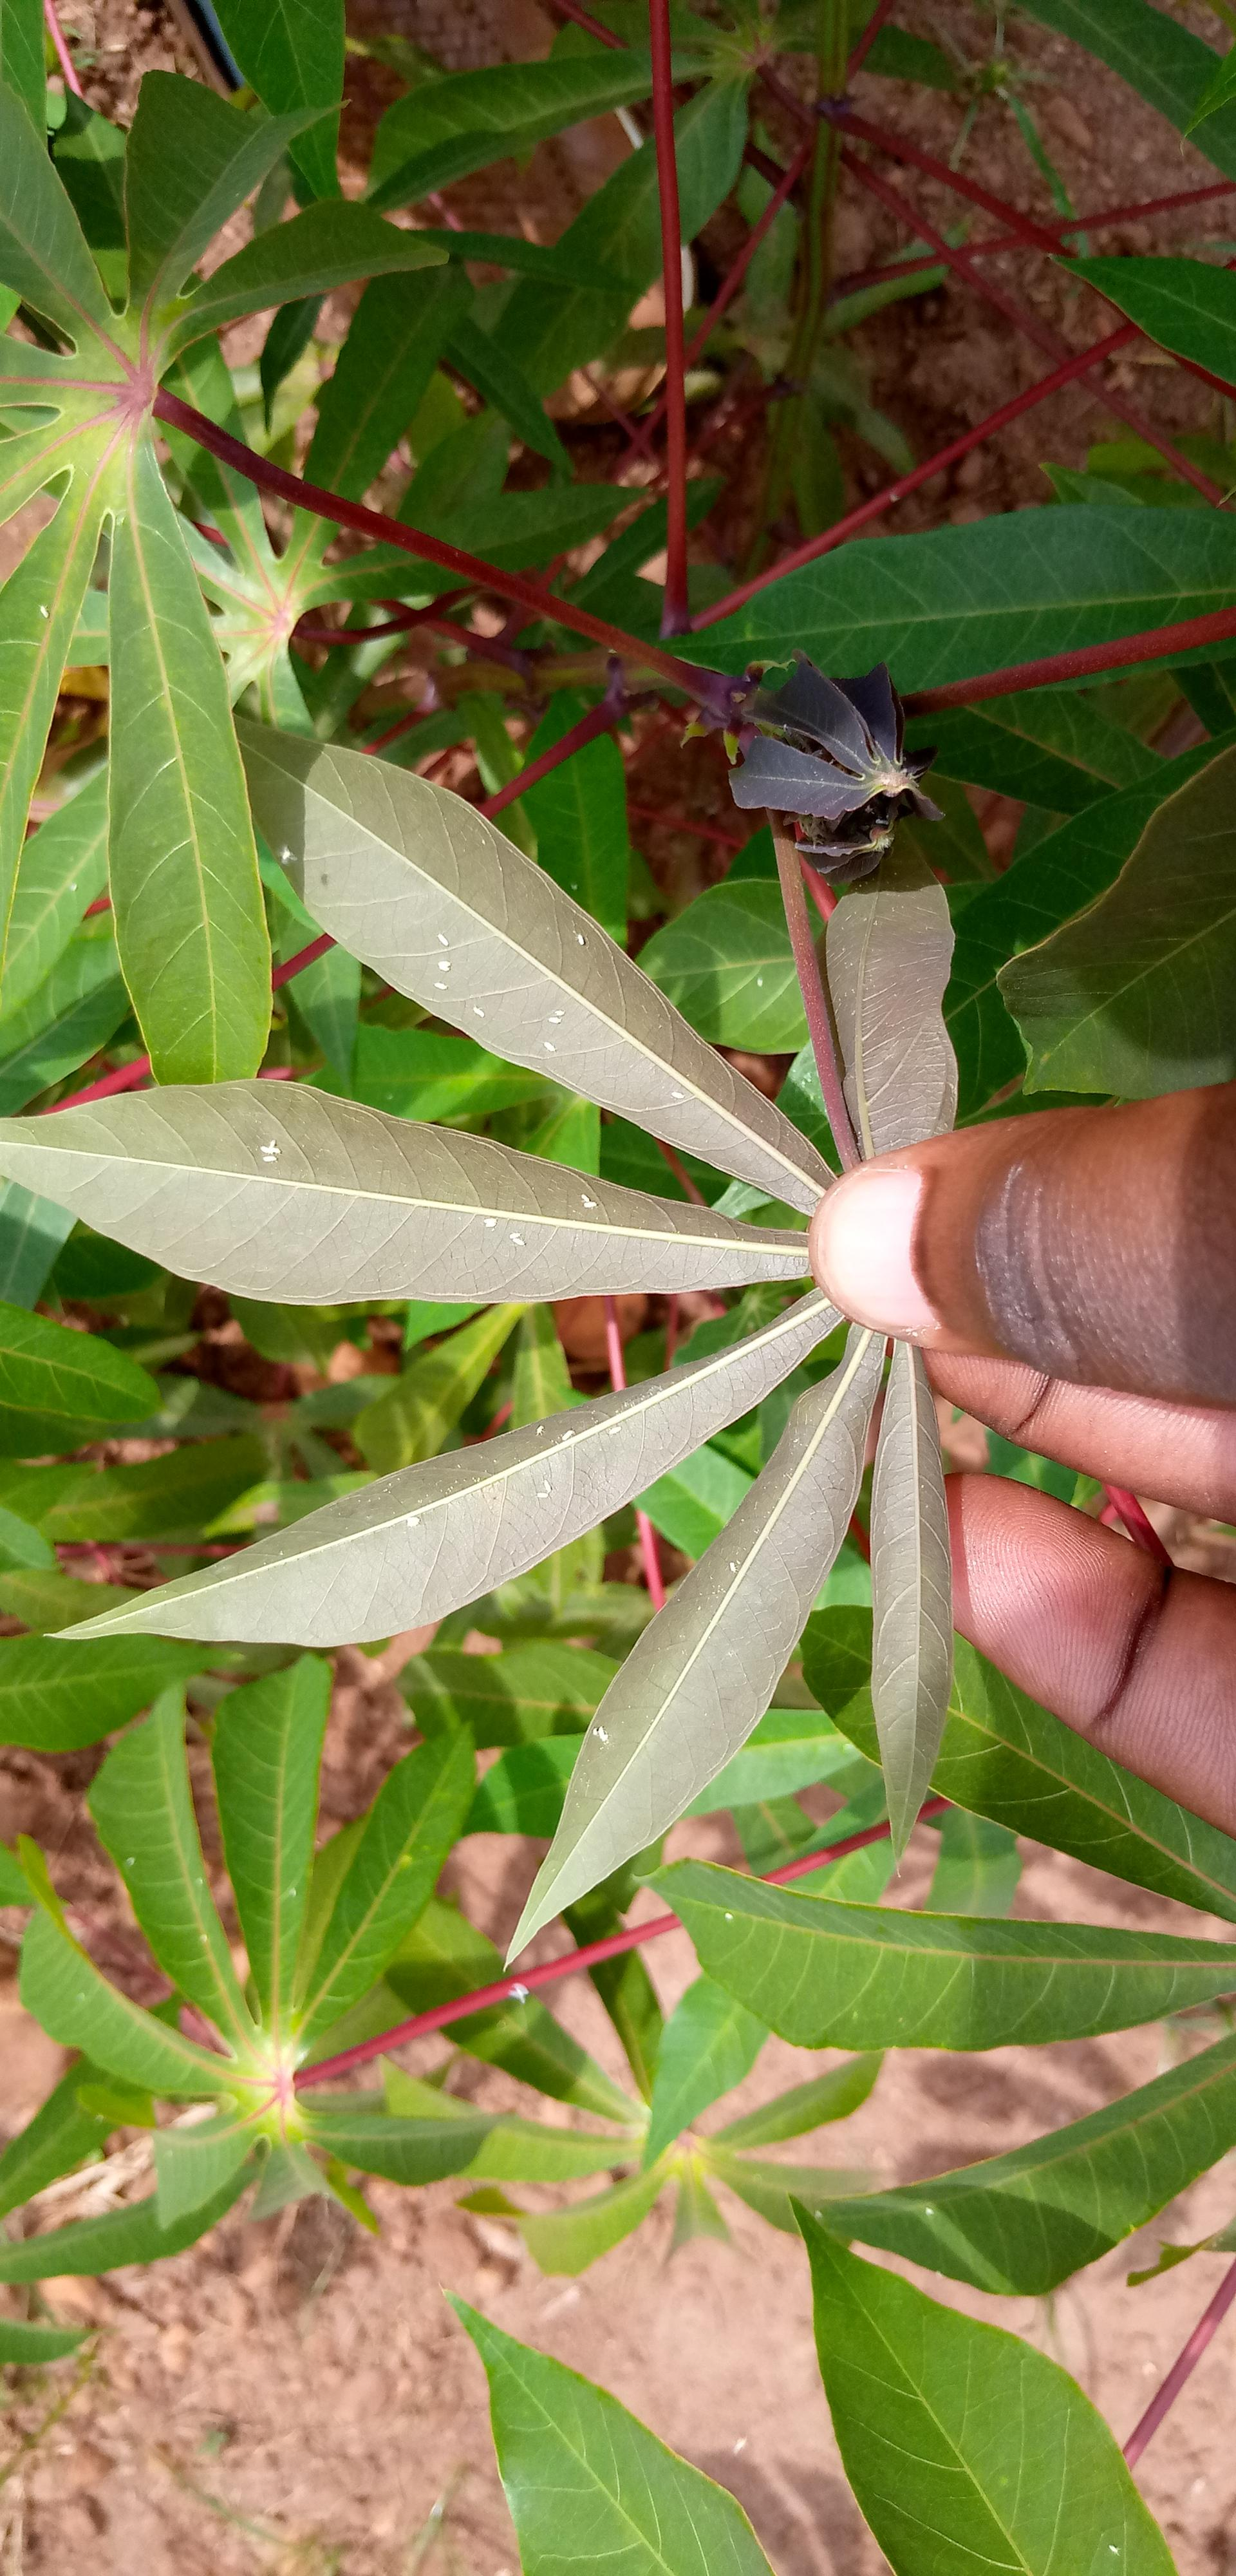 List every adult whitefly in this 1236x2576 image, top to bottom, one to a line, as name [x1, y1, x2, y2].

whitefly [37, 602, 51, 620]
whitefly [277, 842, 299, 866]
whitefly [436, 933, 450, 947]
whitefly [576, 933, 586, 946]
whitefly [436, 960, 452, 966]
whitefly [438, 966, 450, 972]
whitefly [433, 981, 449, 991]
whitefly [472, 1005, 487, 1018]
whitefly [554, 1009, 566, 1016]
whitefly [547, 1016, 563, 1025]
whitefly [542, 1041, 557, 1054]
whitefly [670, 1089, 686, 1101]
whitefly [269, 1138, 277, 1147]
whitefly [259, 1144, 269, 1154]
whitefly [268, 1147, 282, 1155]
whitefly [261, 1155, 279, 1163]
whitefly [580, 1193, 590, 1202]
whitefly [582, 1201, 599, 1209]
whitefly [482, 1217, 498, 1223]
whitefly [485, 1222, 498, 1228]
whitefly [509, 1231, 521, 1240]
whitefly [512, 1238, 526, 1247]
whitefly [535, 1424, 545, 1437]
whitefly [608, 1425, 623, 1437]
whitefly [561, 1428, 576, 1443]
whitefly [543, 1478, 553, 1492]
whitefly [536, 1492, 550, 1499]
whitefly [406, 1516, 421, 1521]
whitefly [407, 1521, 420, 1528]
whitefly [727, 1561, 738, 1574]
whitefly [597, 1726, 604, 1736]
whitefly [592, 1727, 598, 1738]